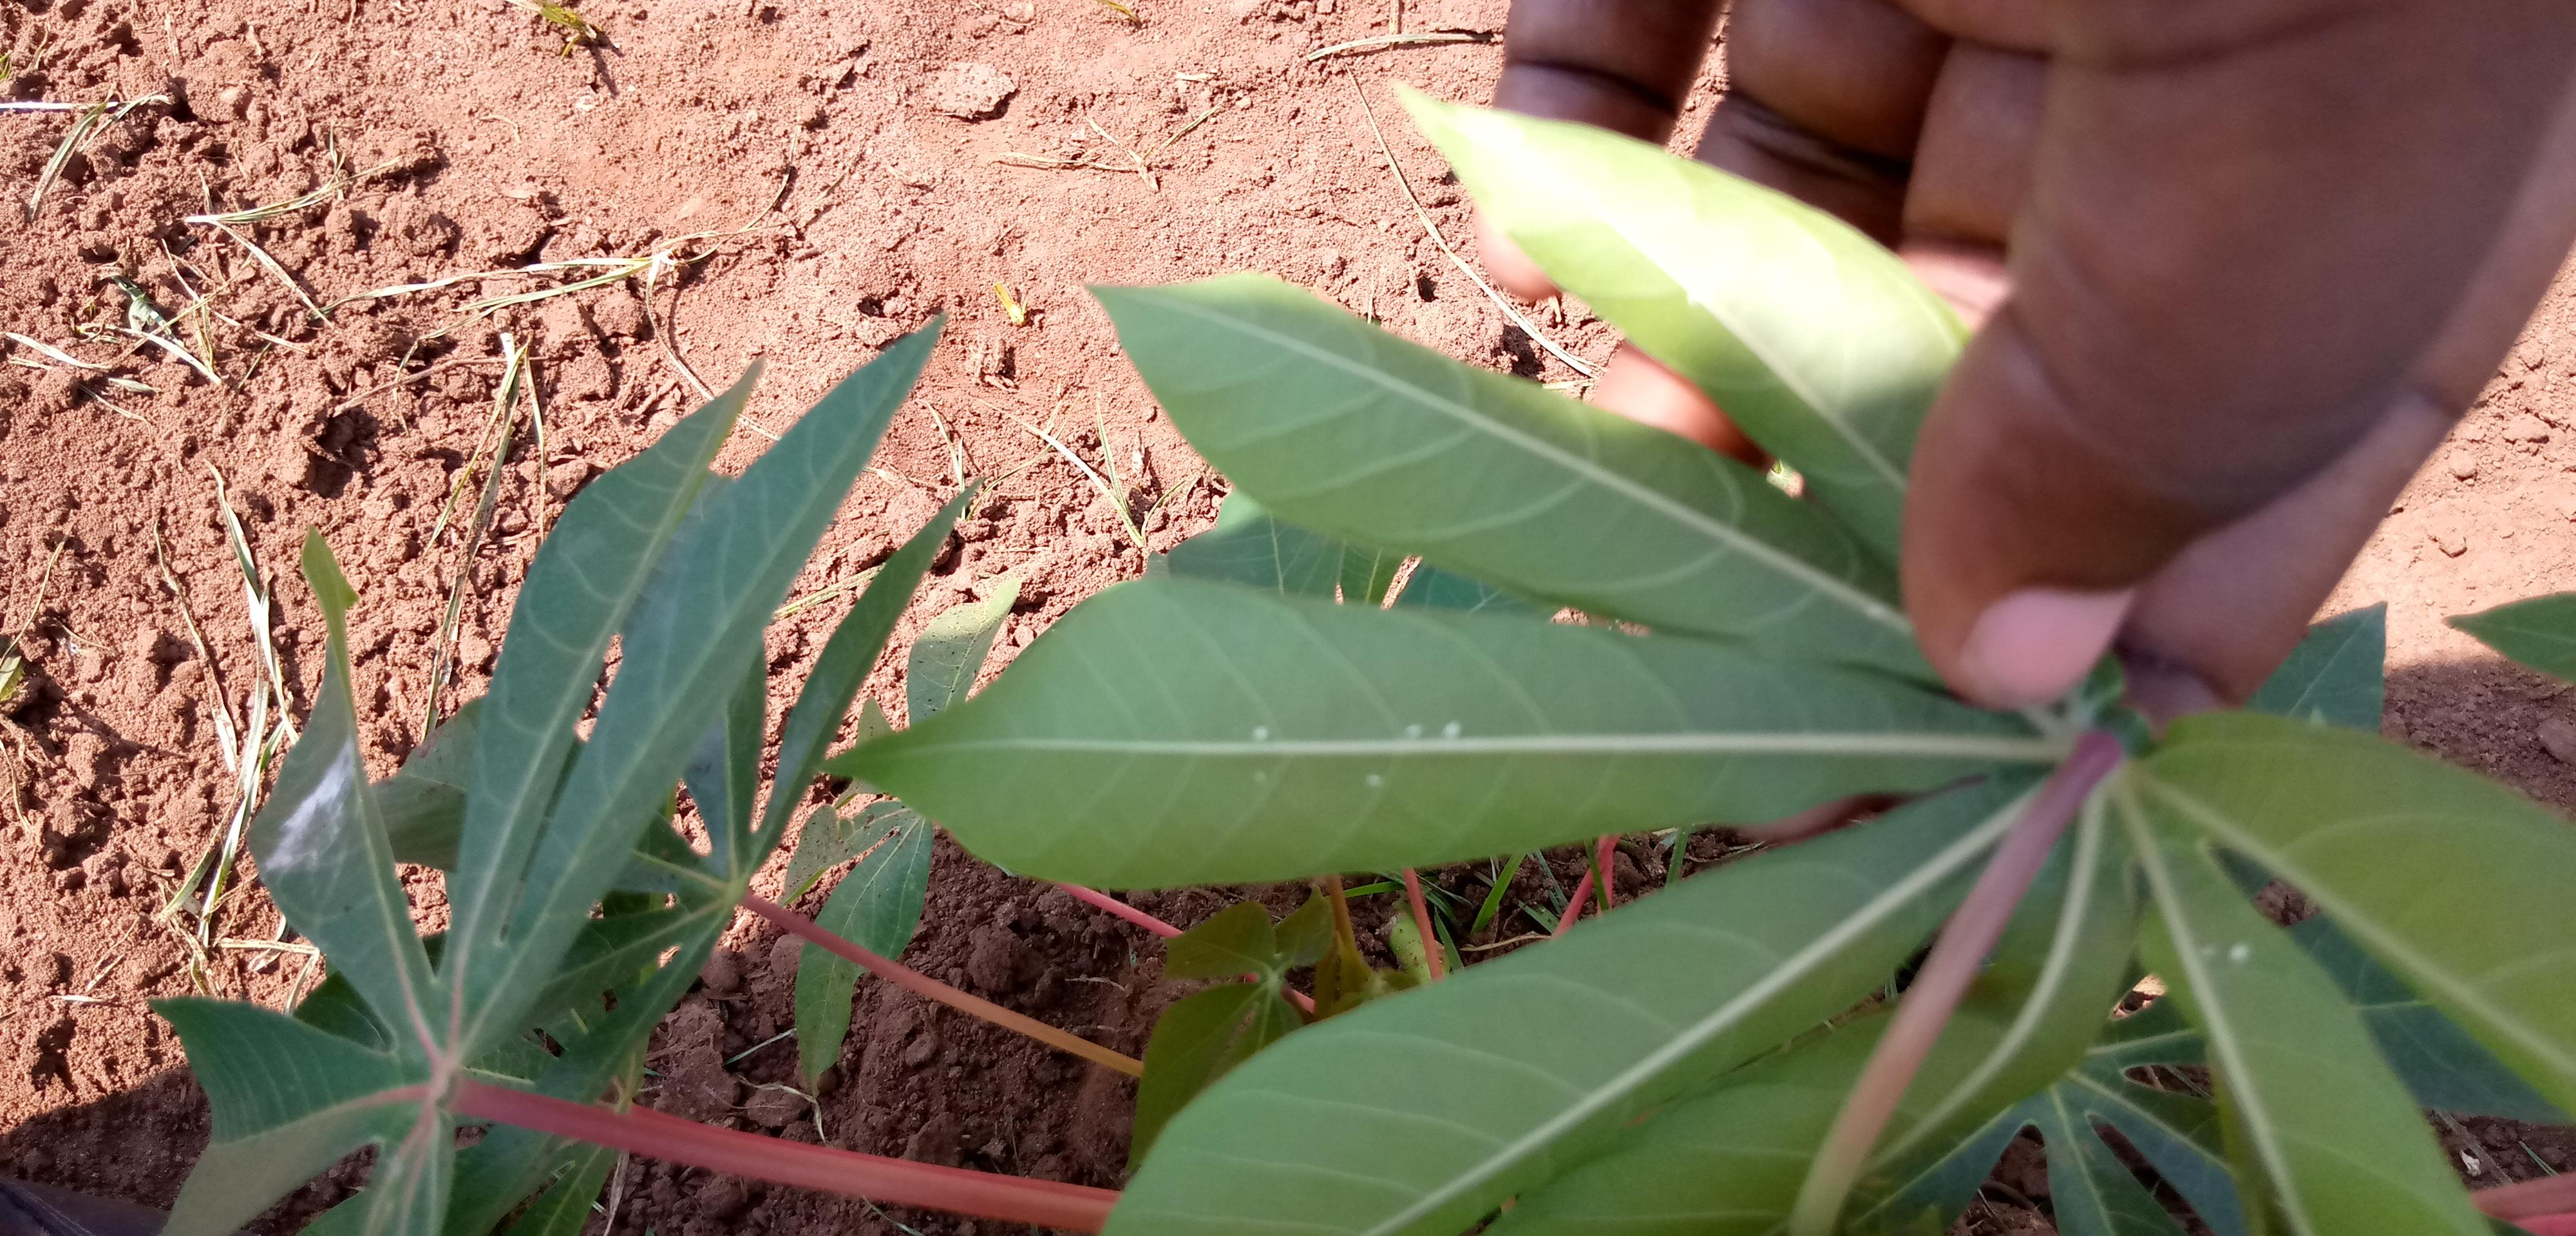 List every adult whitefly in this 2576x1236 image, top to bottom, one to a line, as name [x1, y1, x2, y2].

whitefly [1439, 706, 1461, 751]
whitefly [1400, 708, 1424, 753]
whitefly [1245, 723, 1281, 749]
whitefly [1356, 763, 1385, 796]
whitefly [1245, 769, 1271, 794]
whitefly [2195, 931, 2219, 971]
whitefly [2228, 933, 2252, 973]